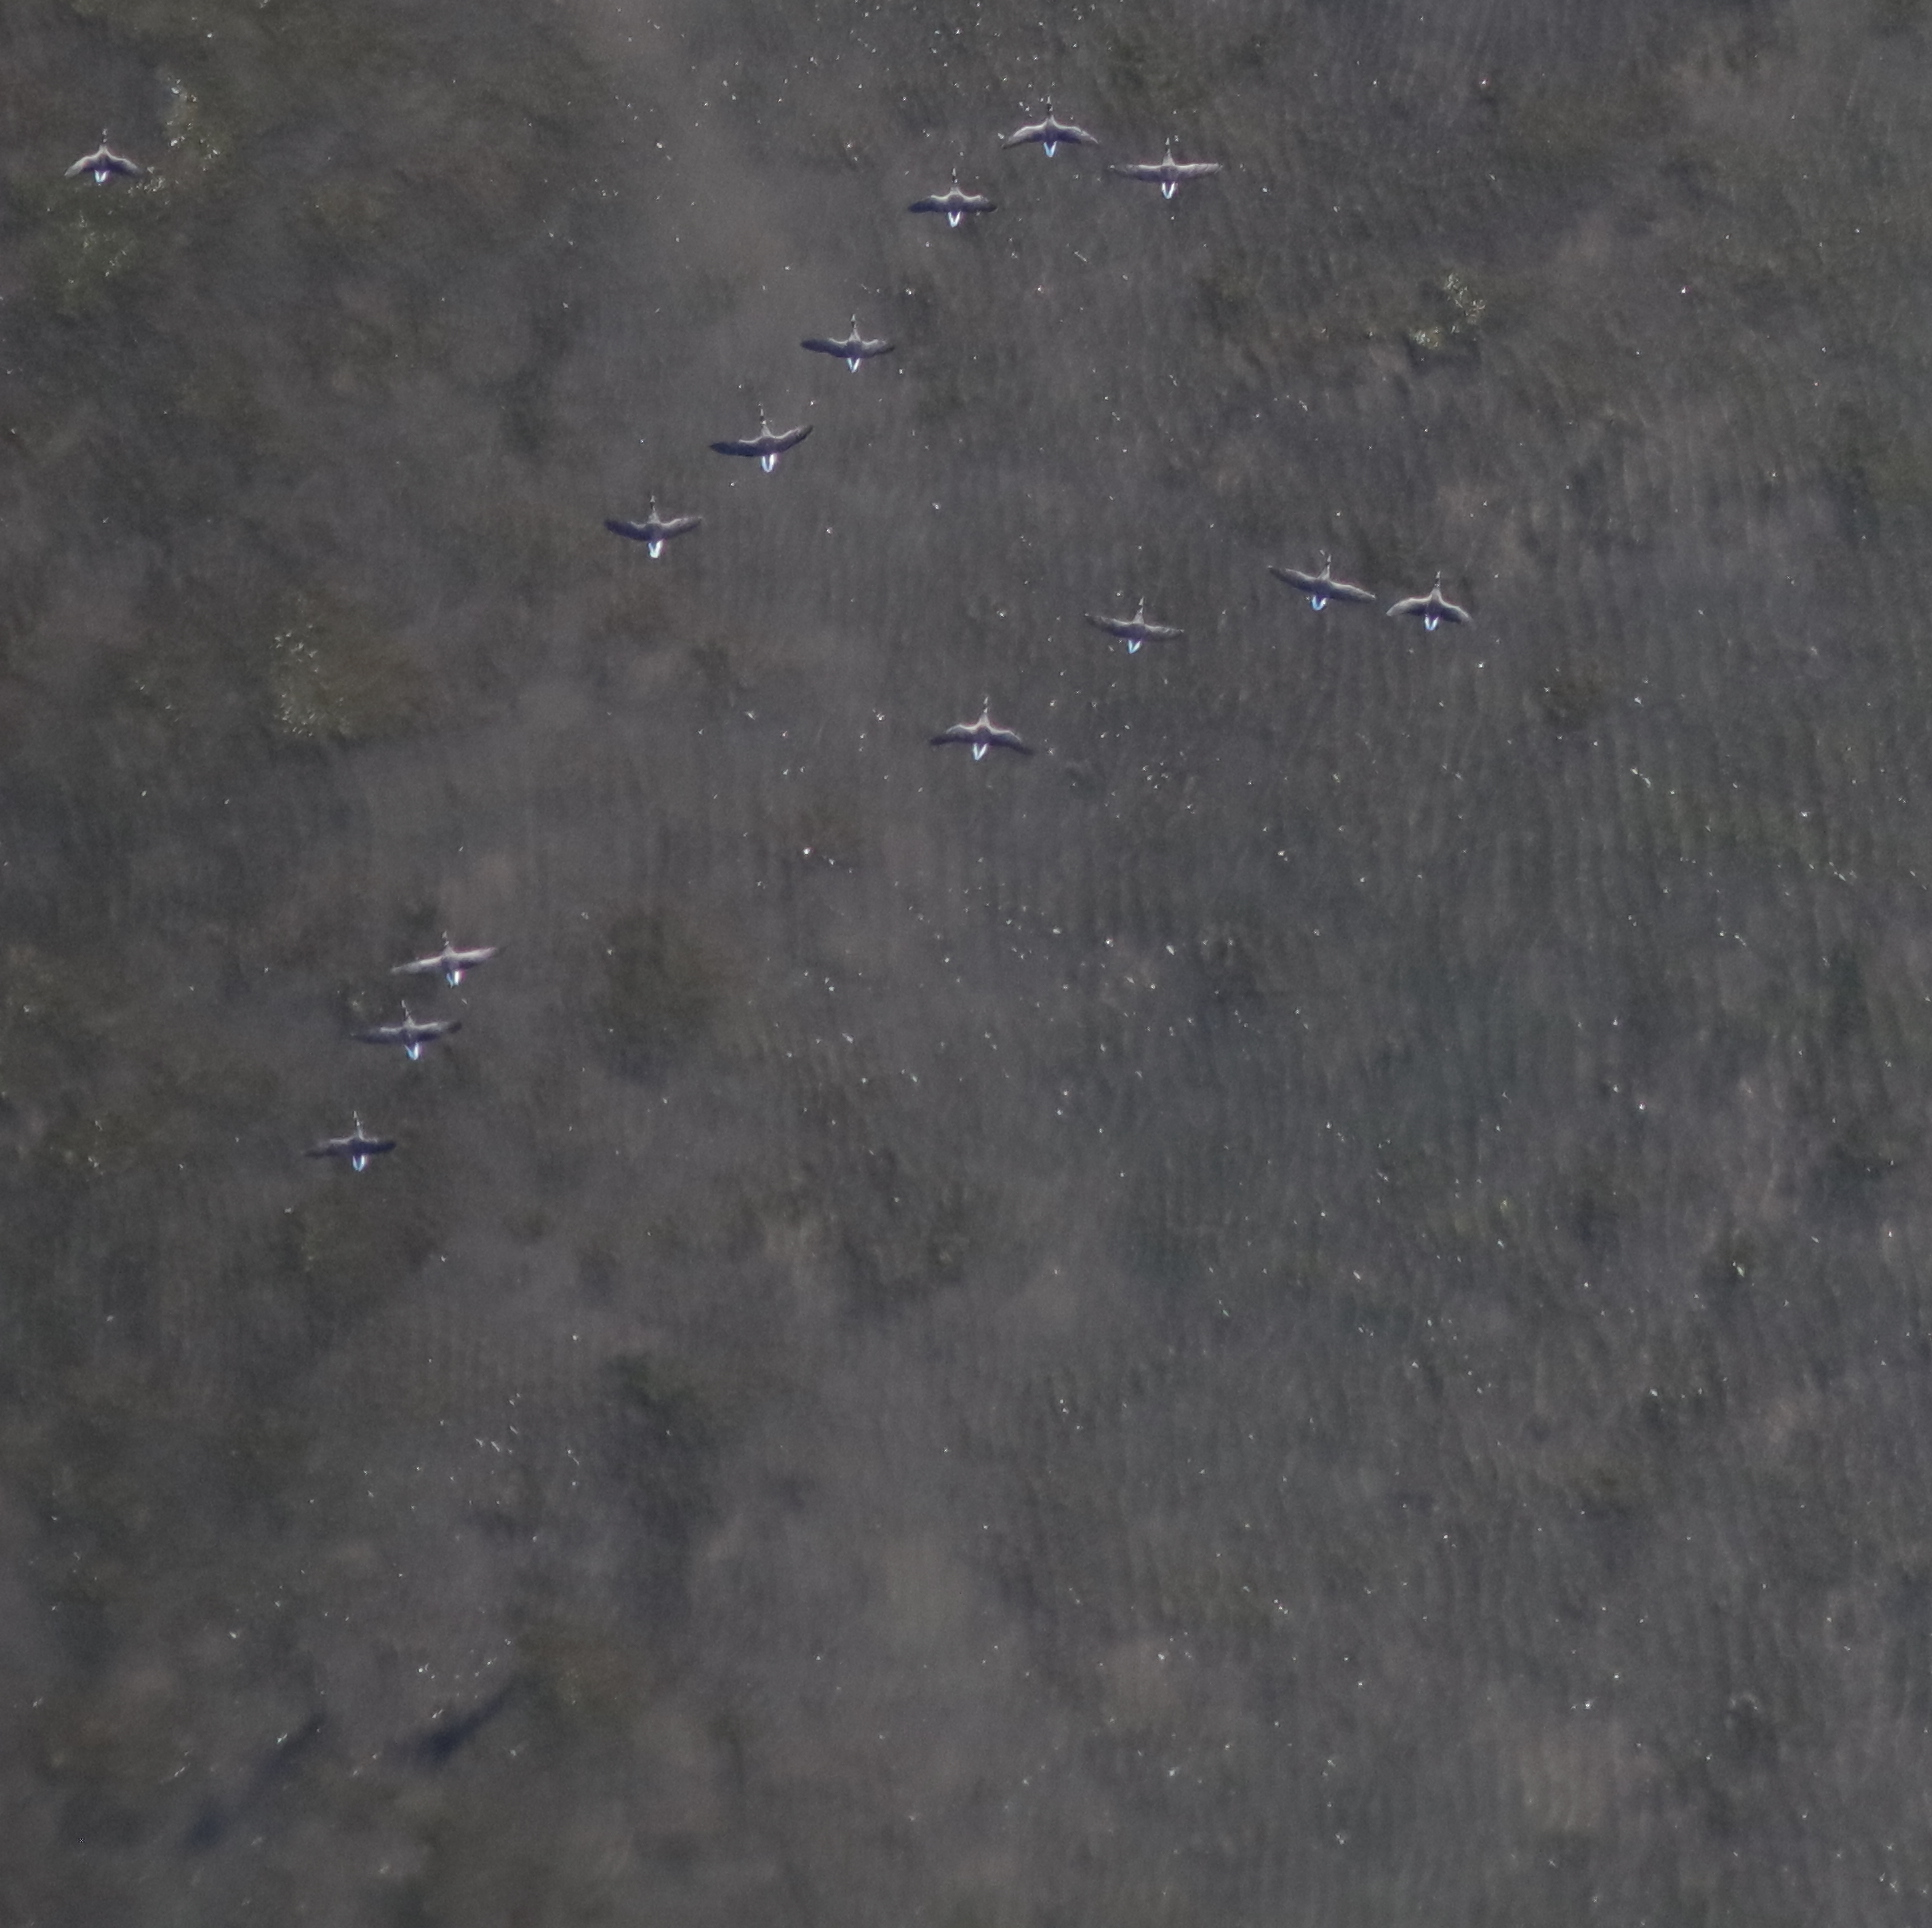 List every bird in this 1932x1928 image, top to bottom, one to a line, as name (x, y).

brant (1054, 136)
brant (102, 163)
brant (1173, 171)
brant (961, 203)
brant (860, 352)
brant (759, 439)
brant (653, 535)
brant (1315, 576)
brant (1441, 612)
brant (1139, 626)
brant (988, 751)
brant (457, 961)
brant (413, 1044)
brant (357, 1150)